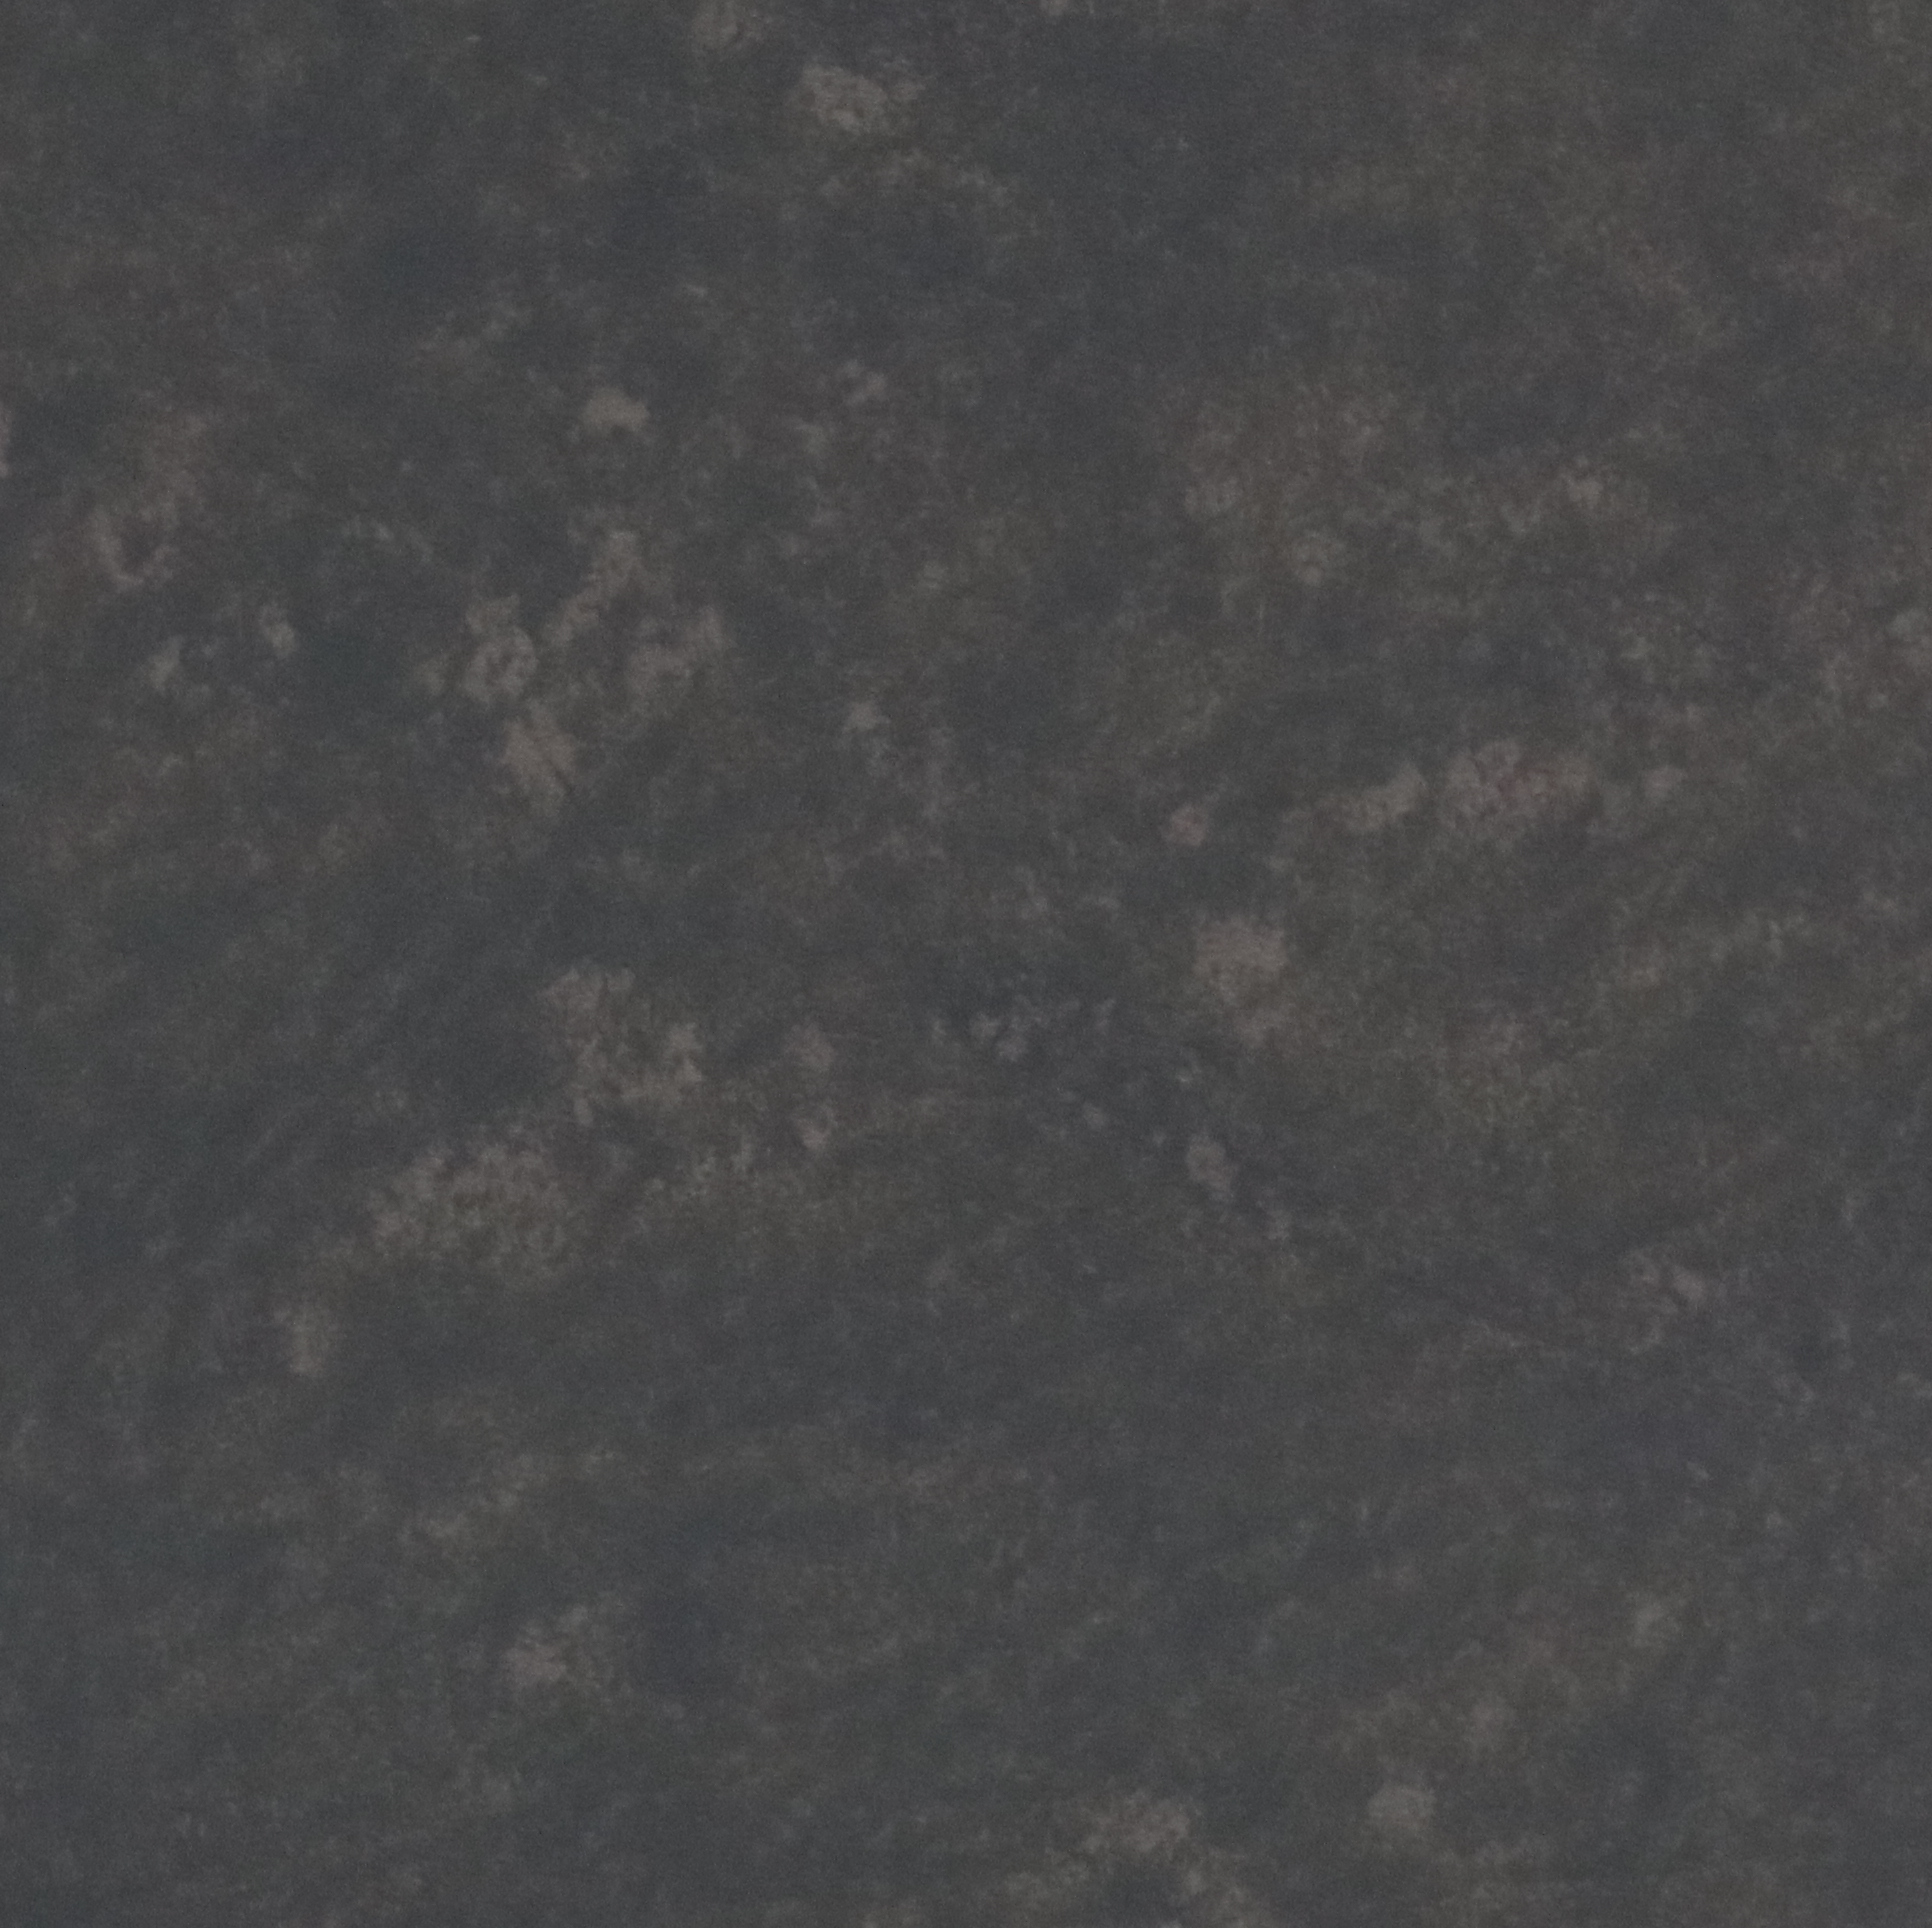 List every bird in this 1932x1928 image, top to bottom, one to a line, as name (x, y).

None